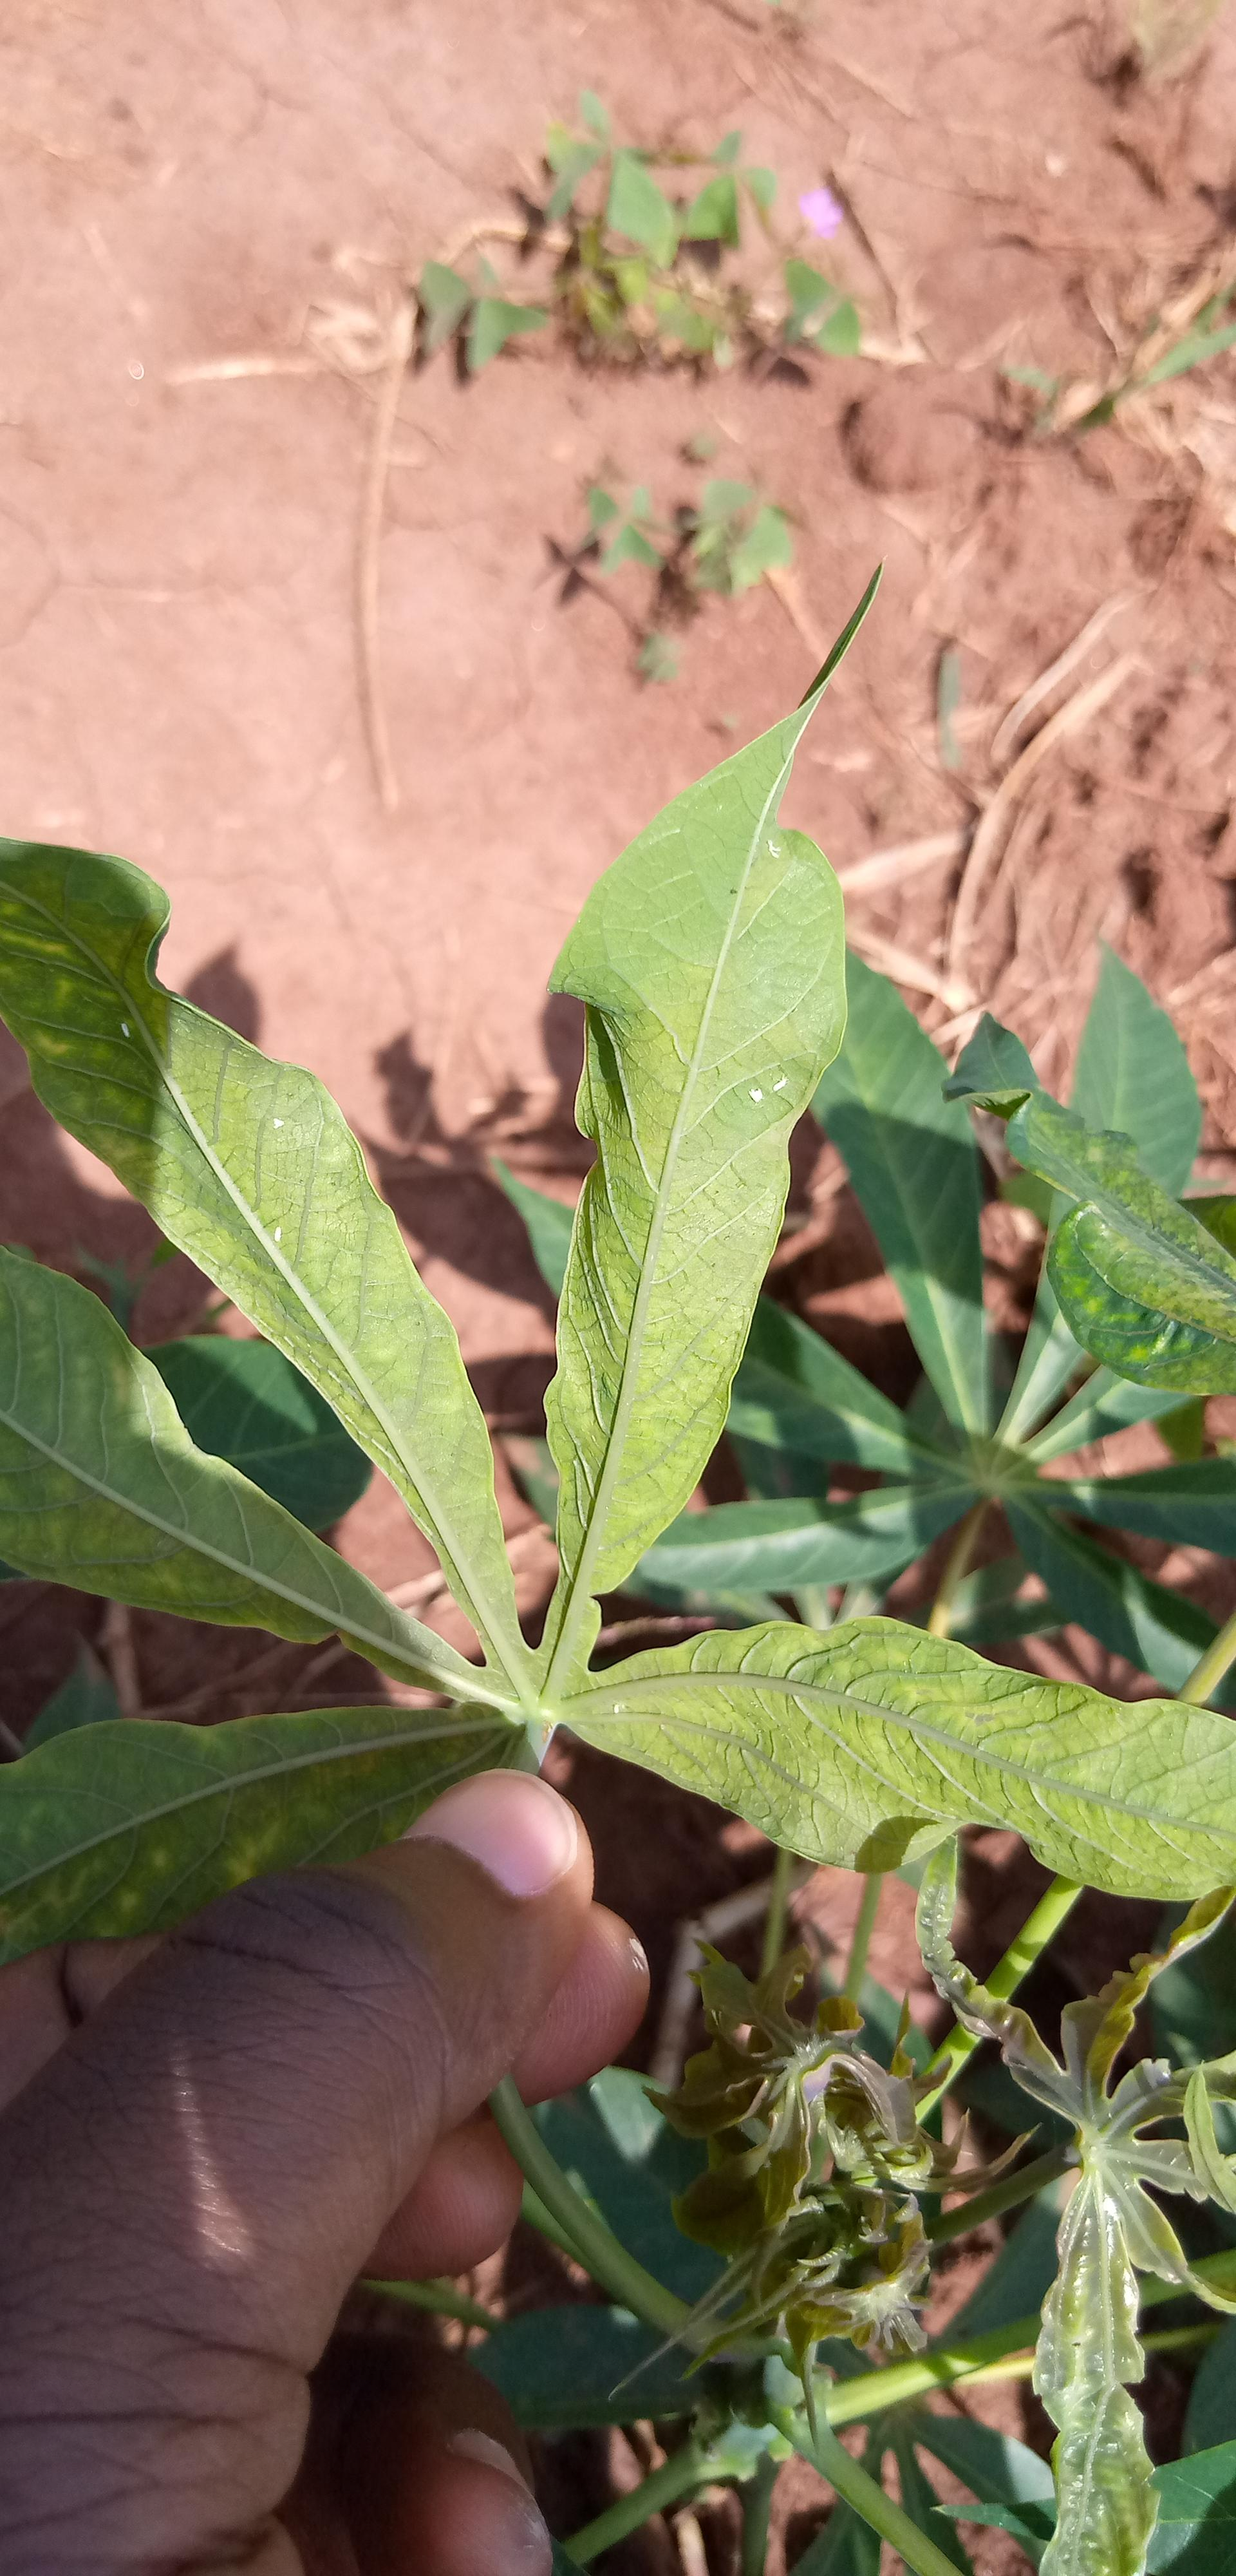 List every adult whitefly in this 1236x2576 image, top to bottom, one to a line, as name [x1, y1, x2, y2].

whitefly [756, 835, 785, 867]
whitefly [111, 1004, 161, 1057]
whitefly [765, 1060, 791, 1100]
whitefly [738, 1072, 768, 1114]
whitefly [257, 1100, 295, 1137]
whitefly [265, 1218, 288, 1248]
whitefly [608, 1692, 634, 1727]